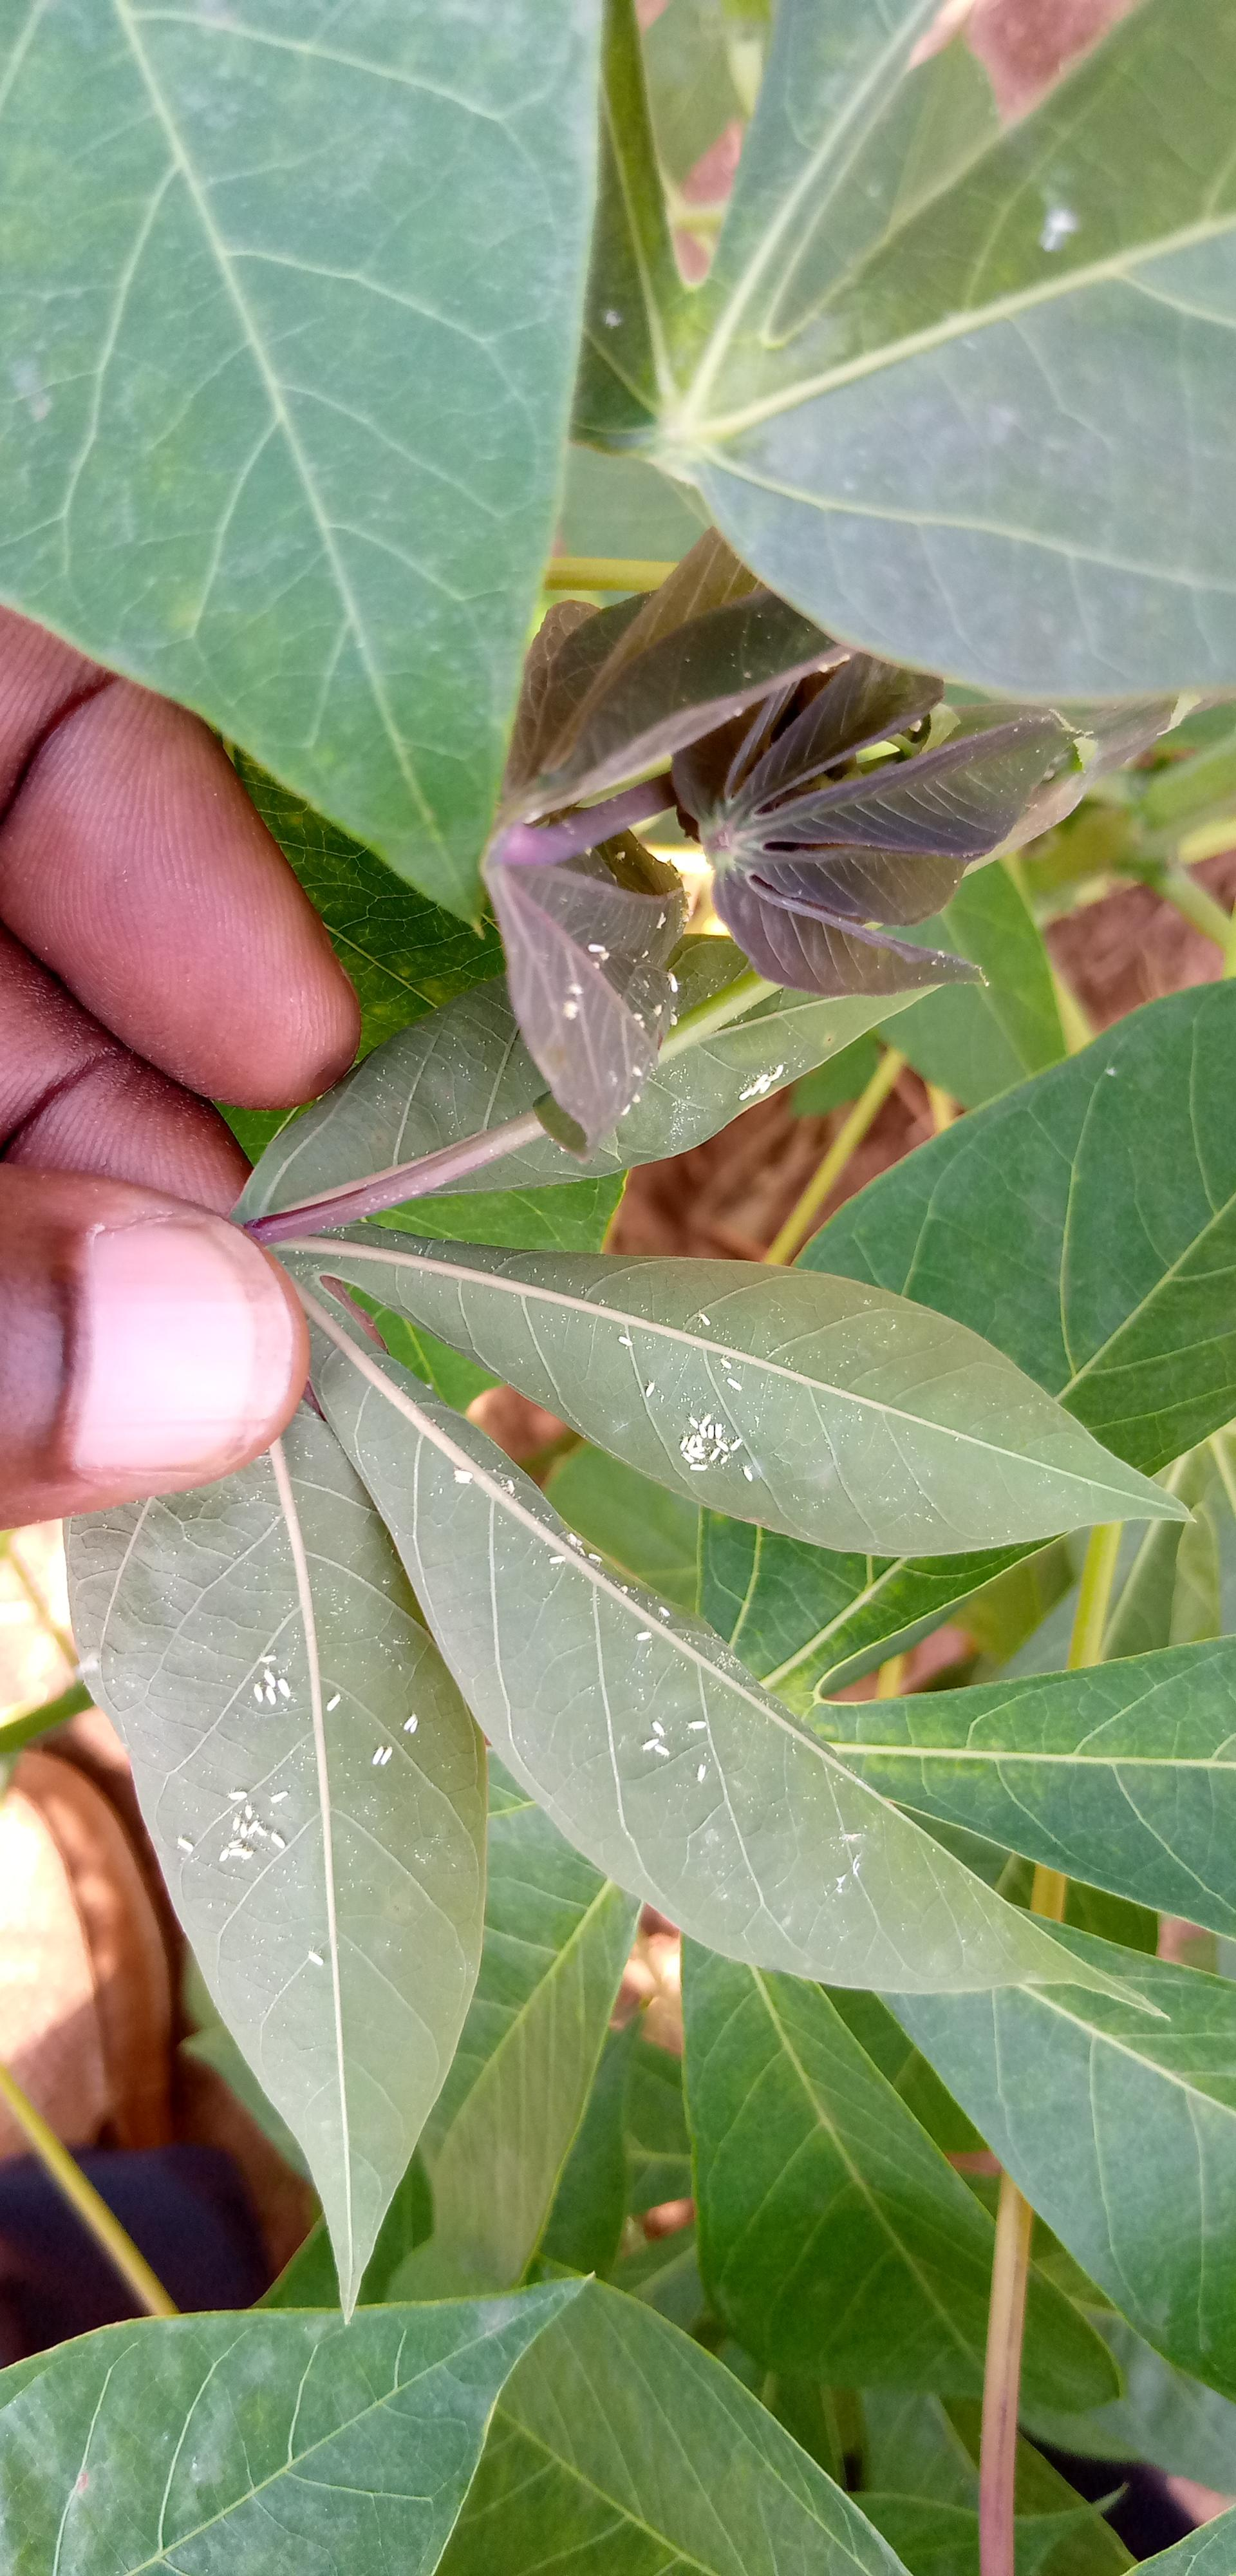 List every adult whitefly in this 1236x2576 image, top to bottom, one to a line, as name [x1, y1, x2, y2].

whitefly [1033, 198, 1084, 259]
whitefly [655, 911, 668, 930]
whitefly [586, 942, 608, 953]
whitefly [599, 953, 610, 961]
whitefly [592, 960, 601, 971]
whitefly [666, 971, 680, 993]
whitefly [566, 982, 585, 996]
whitefly [562, 1000, 581, 1021]
whitefly [651, 1003, 664, 1018]
whitefly [632, 1012, 642, 1021]
whitefly [669, 1012, 678, 1027]
whitefly [639, 1020, 646, 1030]
whitefly [777, 1064, 784, 1074]
whitefly [631, 1066, 643, 1077]
whitefly [756, 1074, 768, 1085]
whitefly [769, 1074, 780, 1081]
whitefly [759, 1081, 771, 1095]
whitefly [751, 1086, 760, 1095]
whitefly [738, 1090, 751, 1101]
whitefly [631, 1092, 642, 1104]
whitefly [619, 1103, 632, 1116]
whitefly [695, 1311, 712, 1327]
whitefly [617, 1334, 635, 1349]
whitefly [716, 1356, 735, 1371]
whitefly [725, 1376, 744, 1394]
whitefly [644, 1380, 657, 1399]
whitefly [702, 1412, 713, 1425]
whitefly [687, 1414, 698, 1430]
whitefly [715, 1422, 723, 1439]
whitefly [698, 1423, 707, 1439]
whitefly [707, 1424, 715, 1440]
whitefly [695, 1434, 703, 1447]
whitefly [679, 1434, 689, 1451]
whitefly [687, 1434, 697, 1452]
whitefly [730, 1437, 744, 1452]
whitefly [715, 1439, 729, 1453]
whitefly [709, 1446, 721, 1461]
whitefly [688, 1450, 706, 1459]
whitefly [680, 1451, 695, 1464]
whitefly [720, 1454, 731, 1466]
whitefly [688, 1463, 709, 1472]
whitefly [740, 1464, 757, 1485]
whitefly [453, 1470, 474, 1477]
whitefly [453, 1476, 471, 1484]
whitefly [503, 1477, 520, 1497]
whitefly [565, 1531, 584, 1548]
whitefly [586, 1551, 604, 1565]
whitefly [547, 1554, 568, 1566]
whitefly [619, 1583, 630, 1595]
whitefly [656, 1604, 671, 1620]
whitefly [632, 1629, 655, 1642]
whitefly [257, 1653, 279, 1663]
whitefly [263, 1669, 277, 1688]
whitefly [277, 1676, 292, 1698]
whitefly [252, 1681, 265, 1703]
whitefly [265, 1684, 277, 1705]
whitefly [324, 1692, 342, 1713]
whitefly [404, 1712, 417, 1732]
whitefly [410, 1718, 419, 1734]
whitefly [650, 1719, 666, 1738]
whitefly [685, 1719, 709, 1730]
whitefly [641, 1738, 660, 1752]
whitefly [380, 1744, 394, 1766]
whitefly [655, 1744, 671, 1759]
whitefly [372, 1745, 386, 1766]
whitefly [695, 1763, 708, 1785]
whitefly [268, 1788, 292, 1805]
whitefly [225, 1789, 249, 1801]
whitefly [243, 1803, 256, 1819]
whitefly [230, 1815, 242, 1832]
whitefly [248, 1818, 260, 1837]
whitefly [239, 1822, 248, 1839]
whitefly [256, 1826, 268, 1839]
whitefly [270, 1829, 288, 1851]
whitefly [174, 1834, 197, 1853]
whitefly [227, 1838, 246, 1848]
whitefly [216, 1847, 230, 1863]
whitefly [229, 1848, 247, 1857]
whitefly [241, 1850, 256, 1861]
whitefly [306, 1949, 326, 1967]